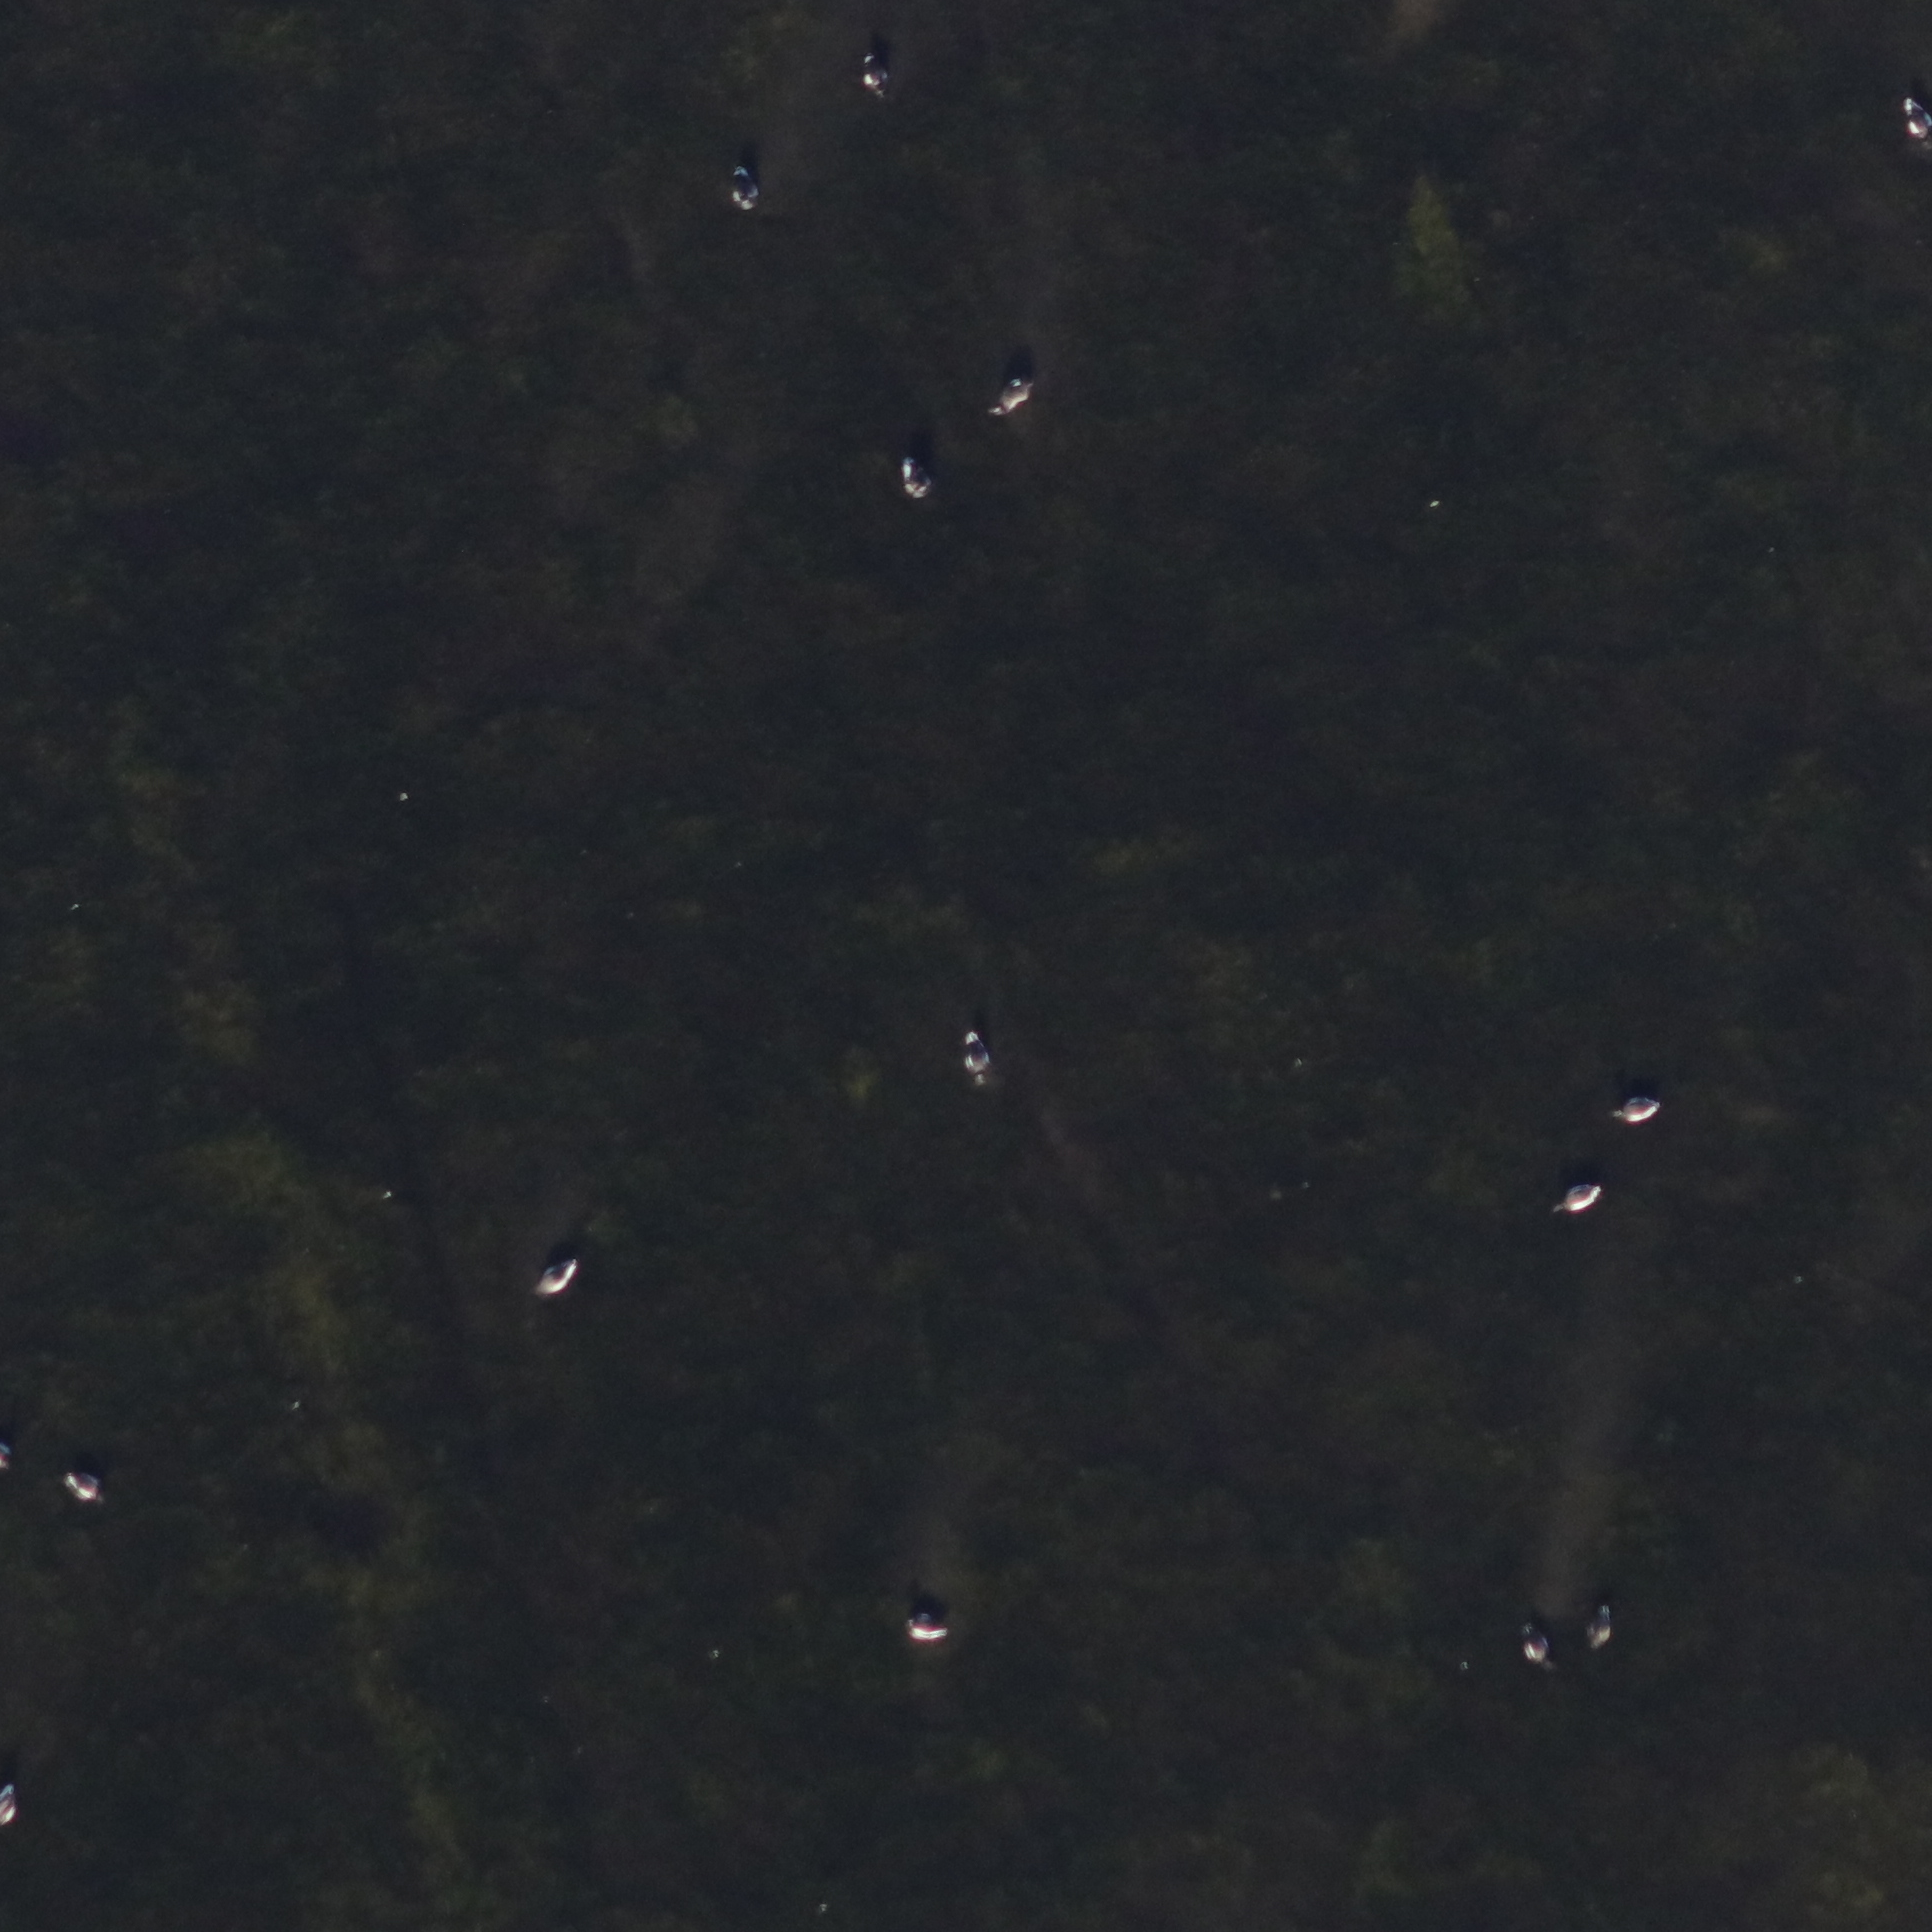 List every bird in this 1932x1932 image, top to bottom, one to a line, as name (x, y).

brant (879, 72)
brant (1919, 121)
brant (746, 189)
brant (1012, 394)
brant (914, 480)
brant (979, 1059)
brant (1635, 1108)
brant (1578, 1194)
brant (557, 1277)
brant (86, 1483)
brant (926, 1626)
brant (1598, 1626)
brant (1532, 1646)
brant (2, 1809)